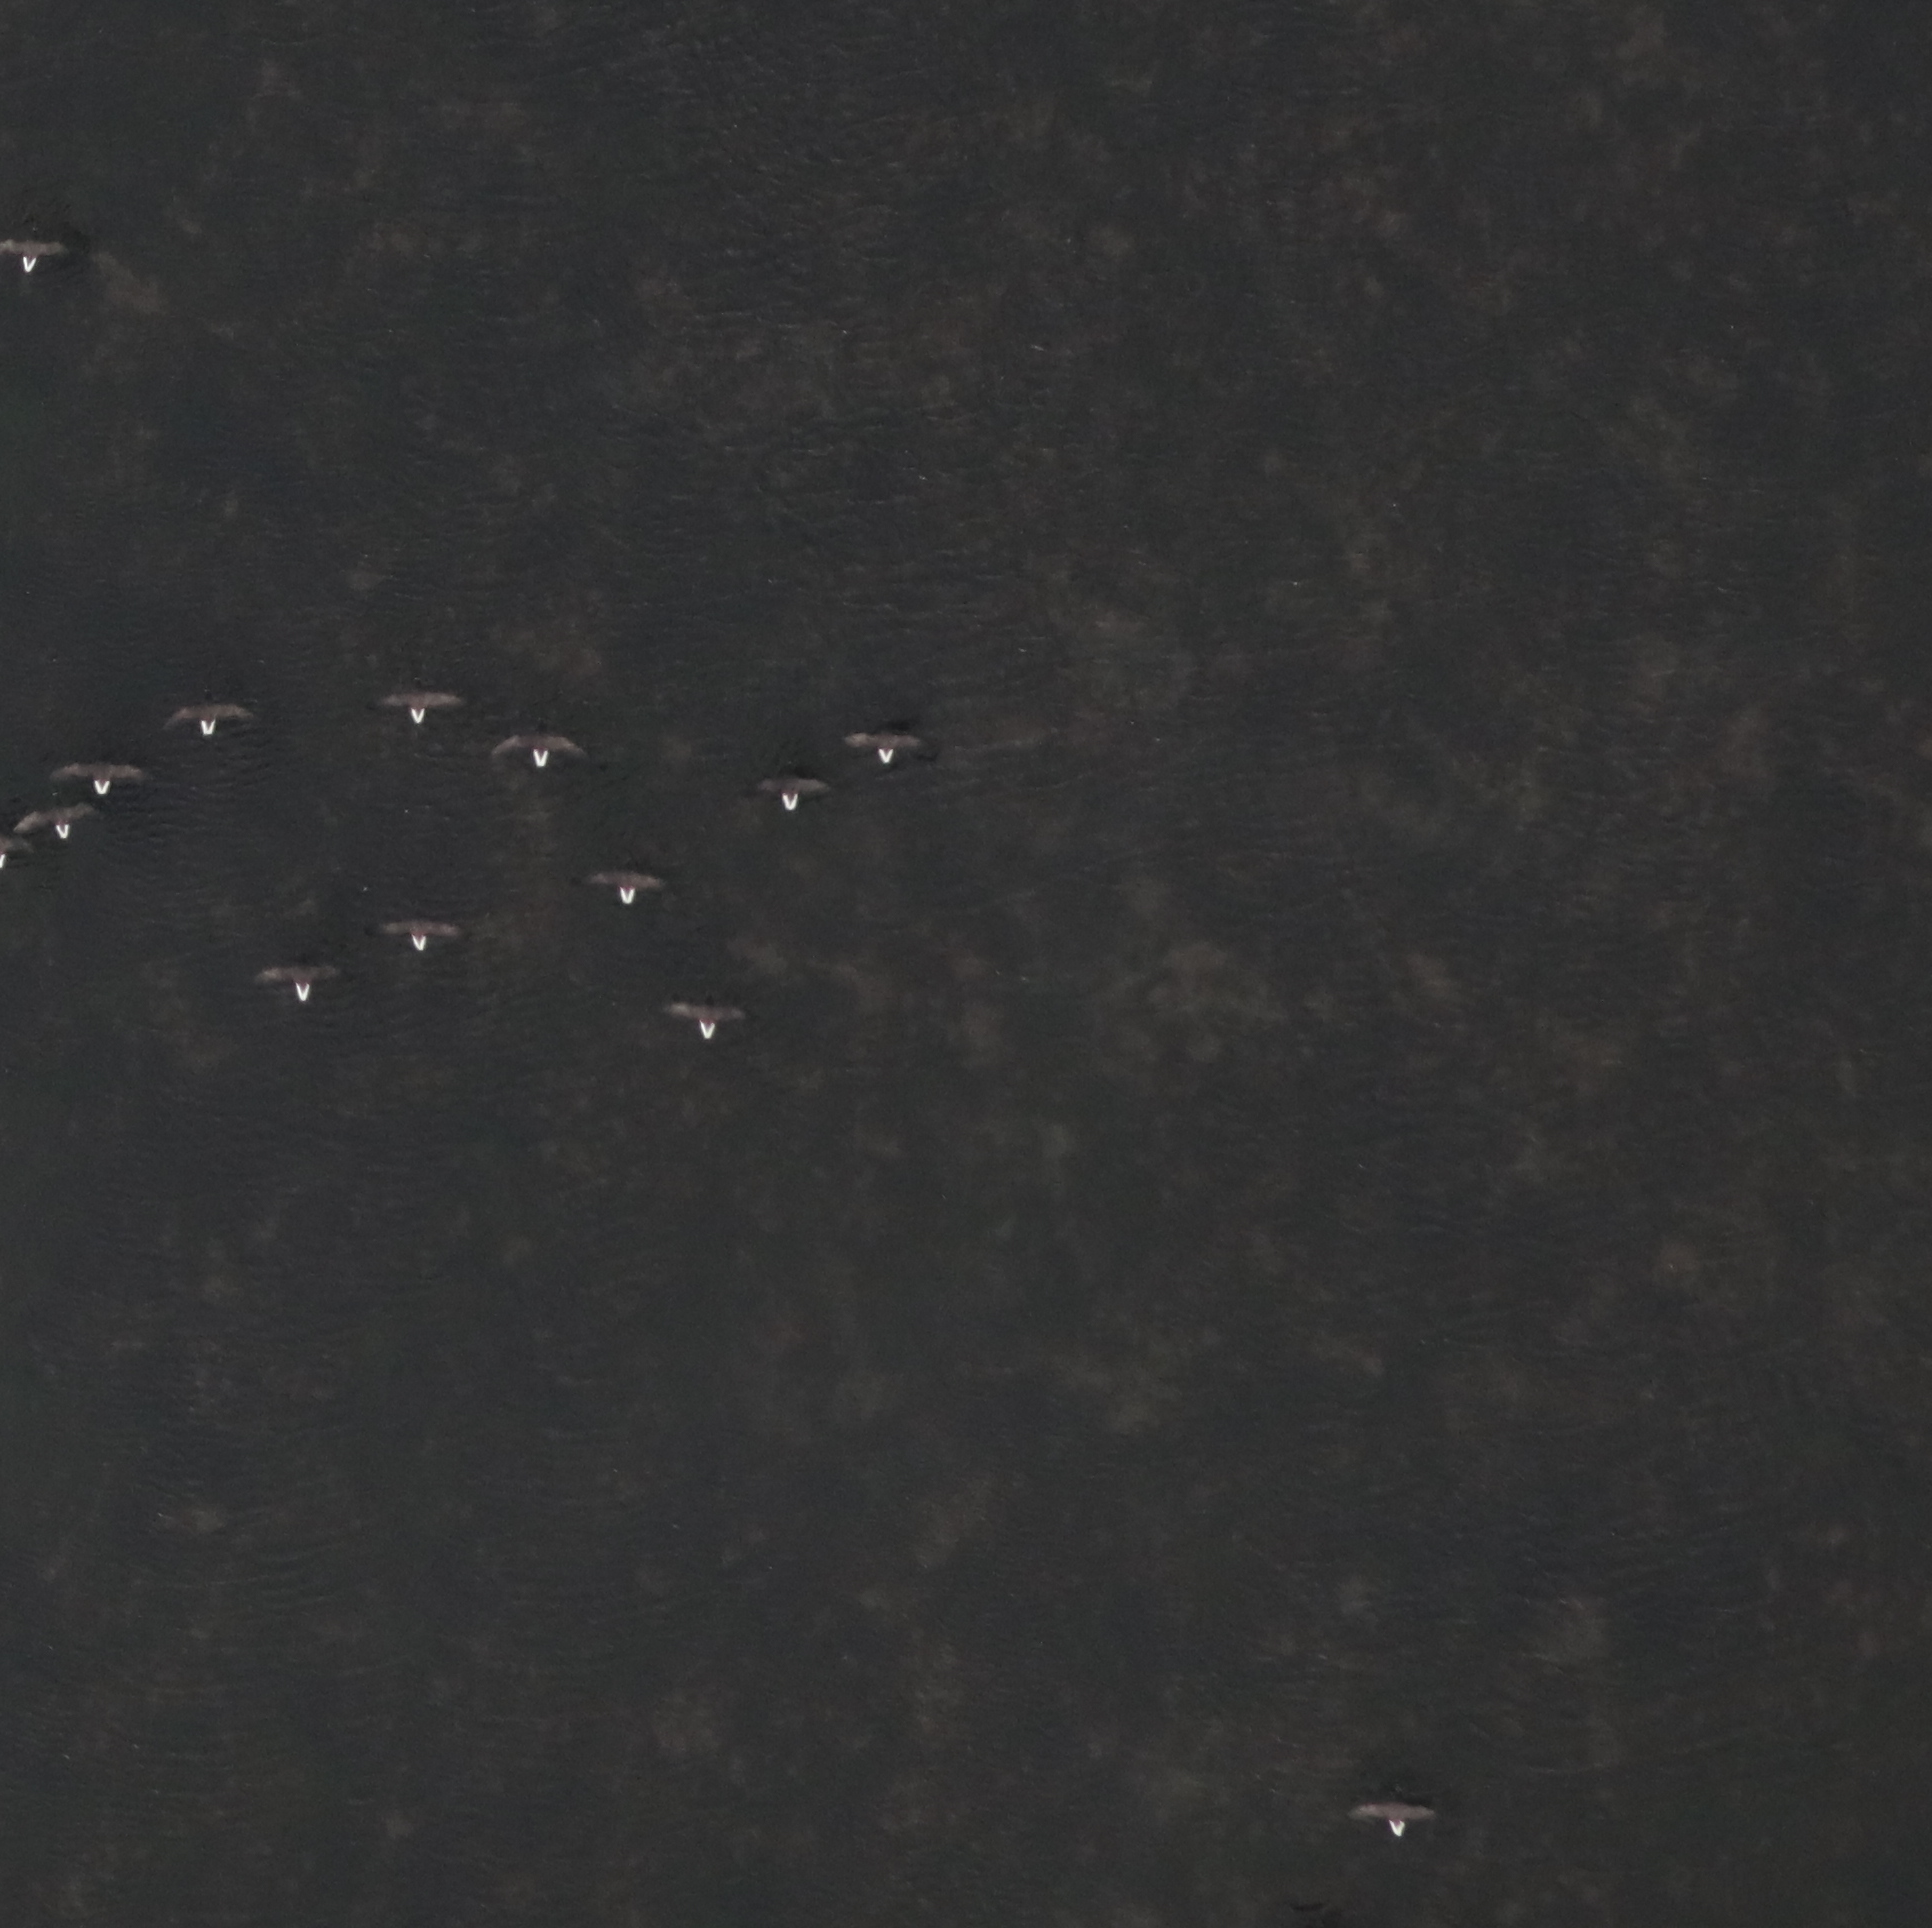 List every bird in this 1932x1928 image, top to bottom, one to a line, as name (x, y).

brant (30, 255)
brant (422, 704)
brant (206, 715)
brant (890, 744)
brant (545, 747)
brant (99, 775)
brant (791, 785)
brant (60, 822)
brant (630, 885)
brant (418, 931)
brant (297, 980)
brant (698, 1014)
brant (1398, 1815)